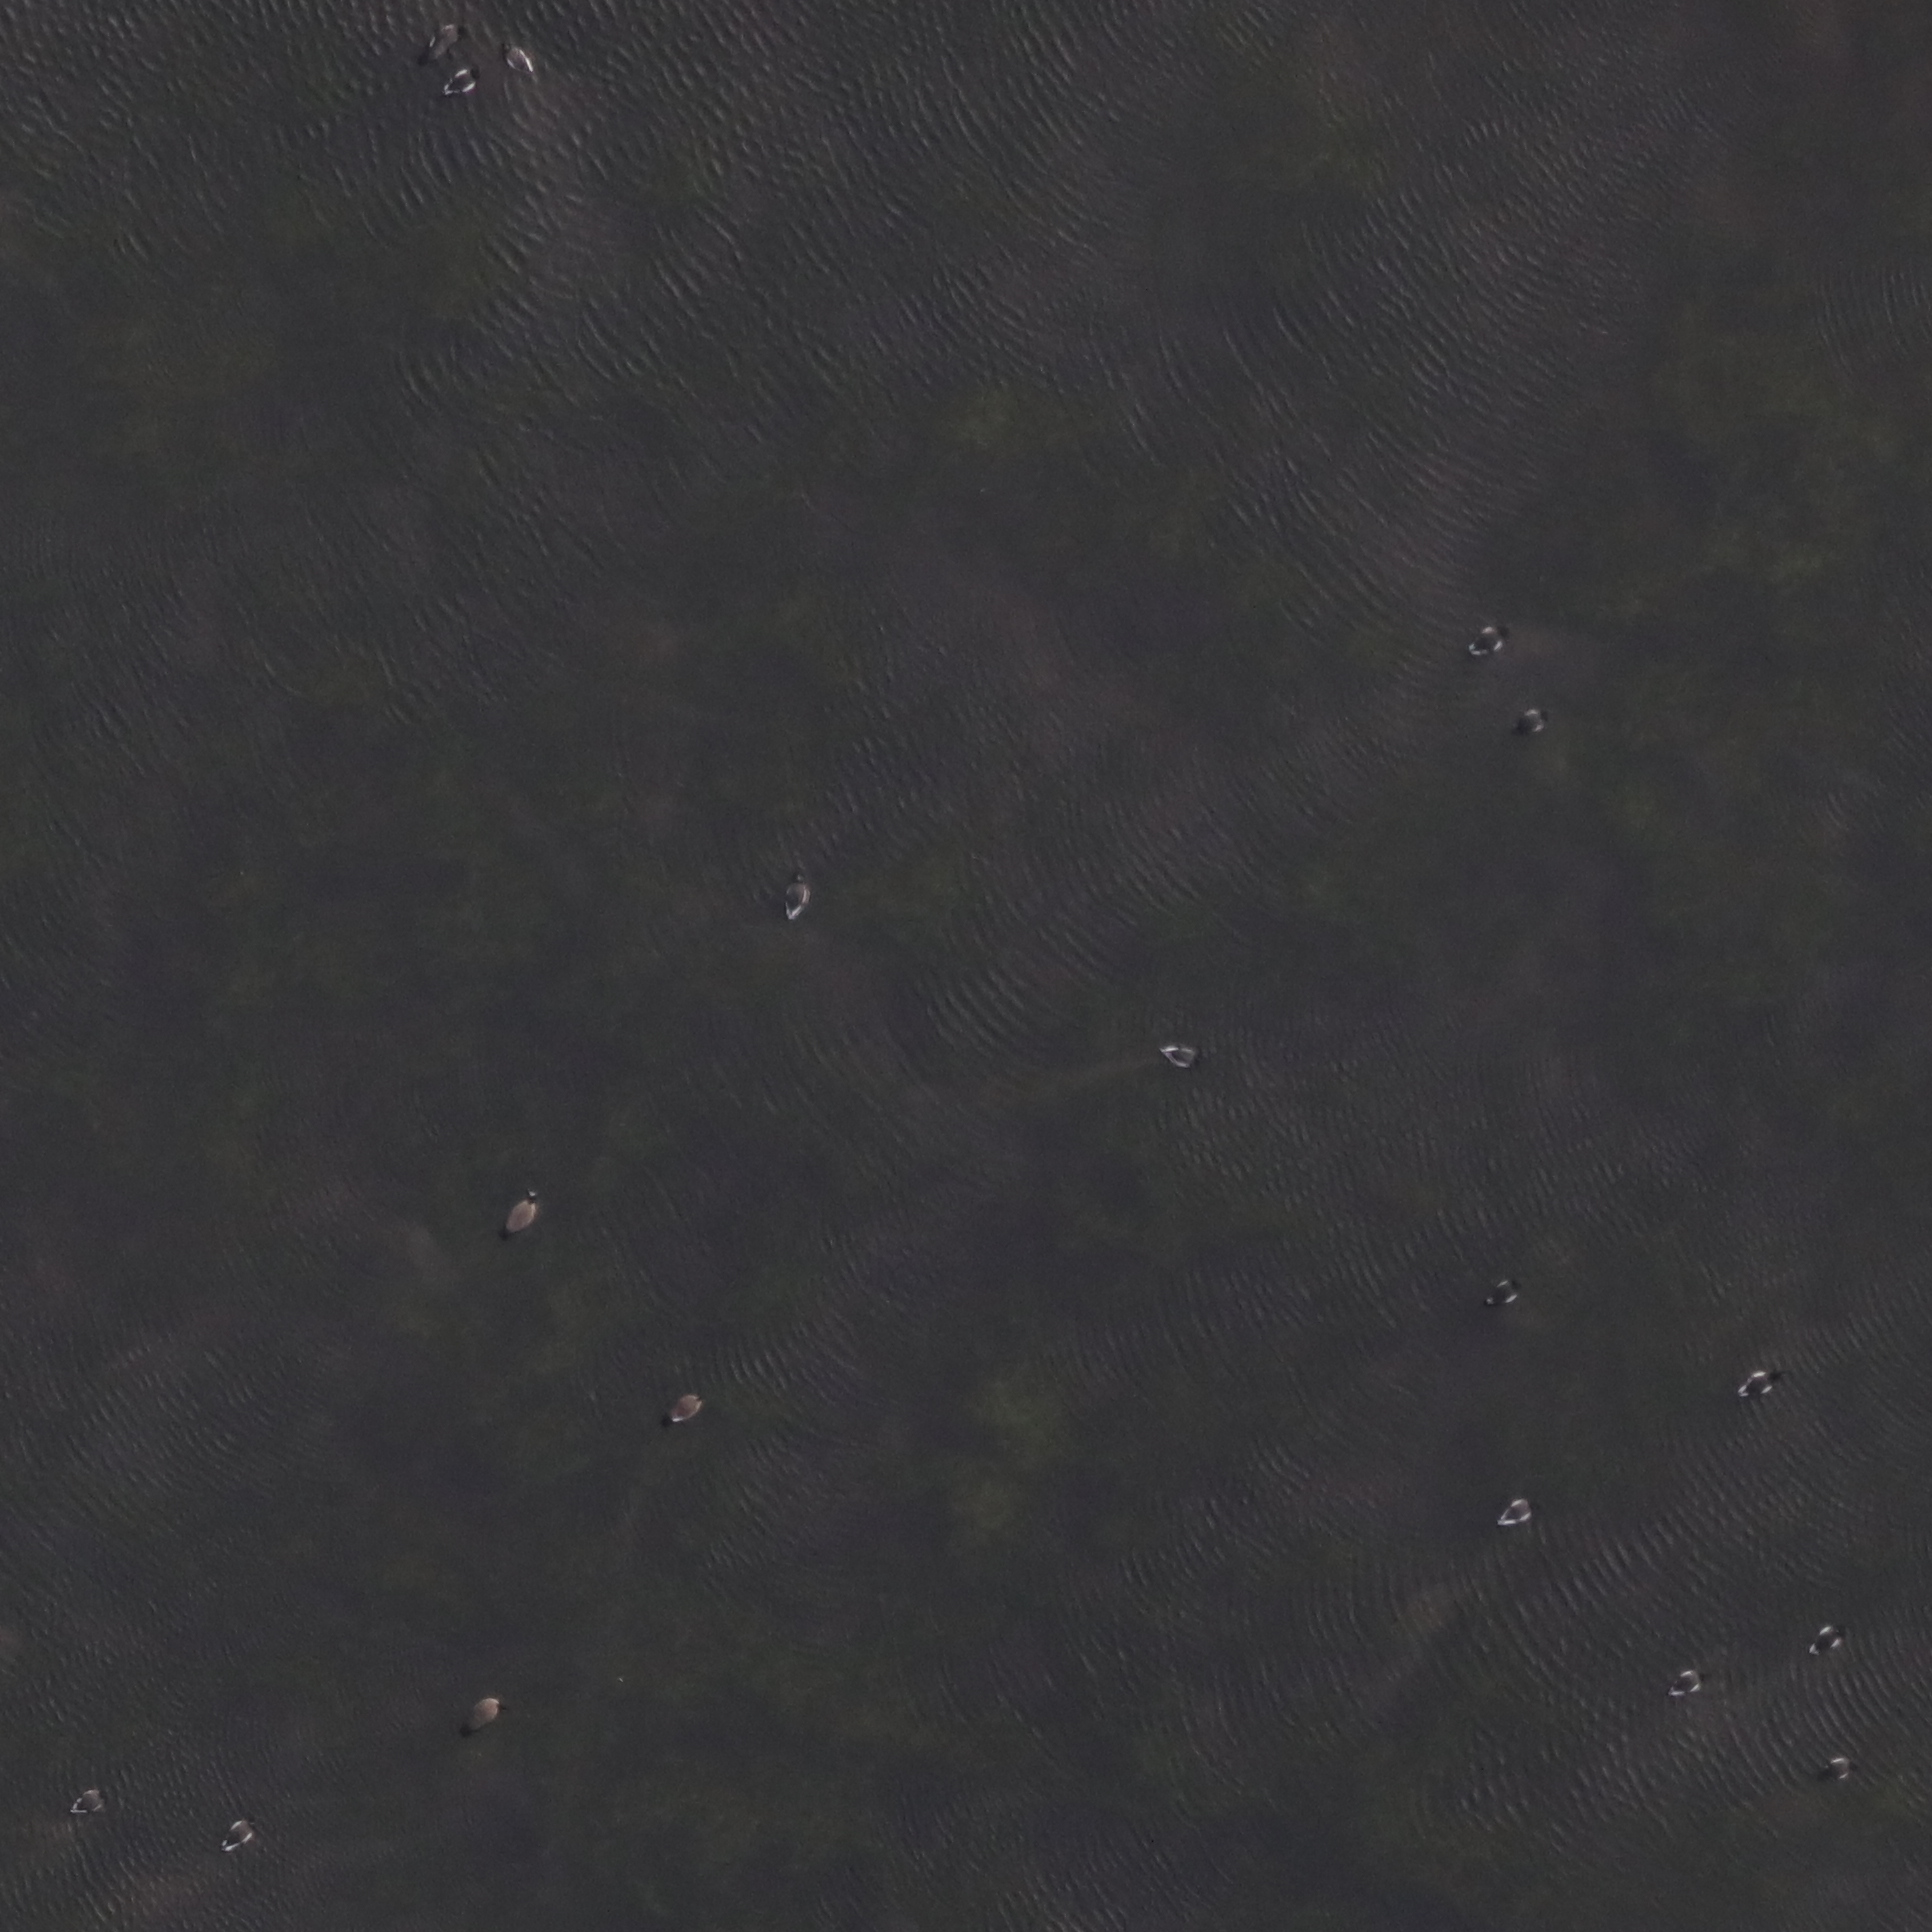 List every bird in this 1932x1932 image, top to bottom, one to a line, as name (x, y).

brant (442, 39)
brant (518, 57)
brant (461, 83)
brant (1489, 640)
brant (1533, 721)
brant (796, 892)
brant (1182, 1057)
Canada goose (522, 1217)
brant (1502, 1288)
brant (1762, 1384)
Canada goose (684, 1406)
brant (1518, 1513)
brant (1827, 1639)
brant (1687, 1683)
Canada goose (487, 1716)
brant (1836, 1768)
brant (90, 1802)
brant (240, 1834)